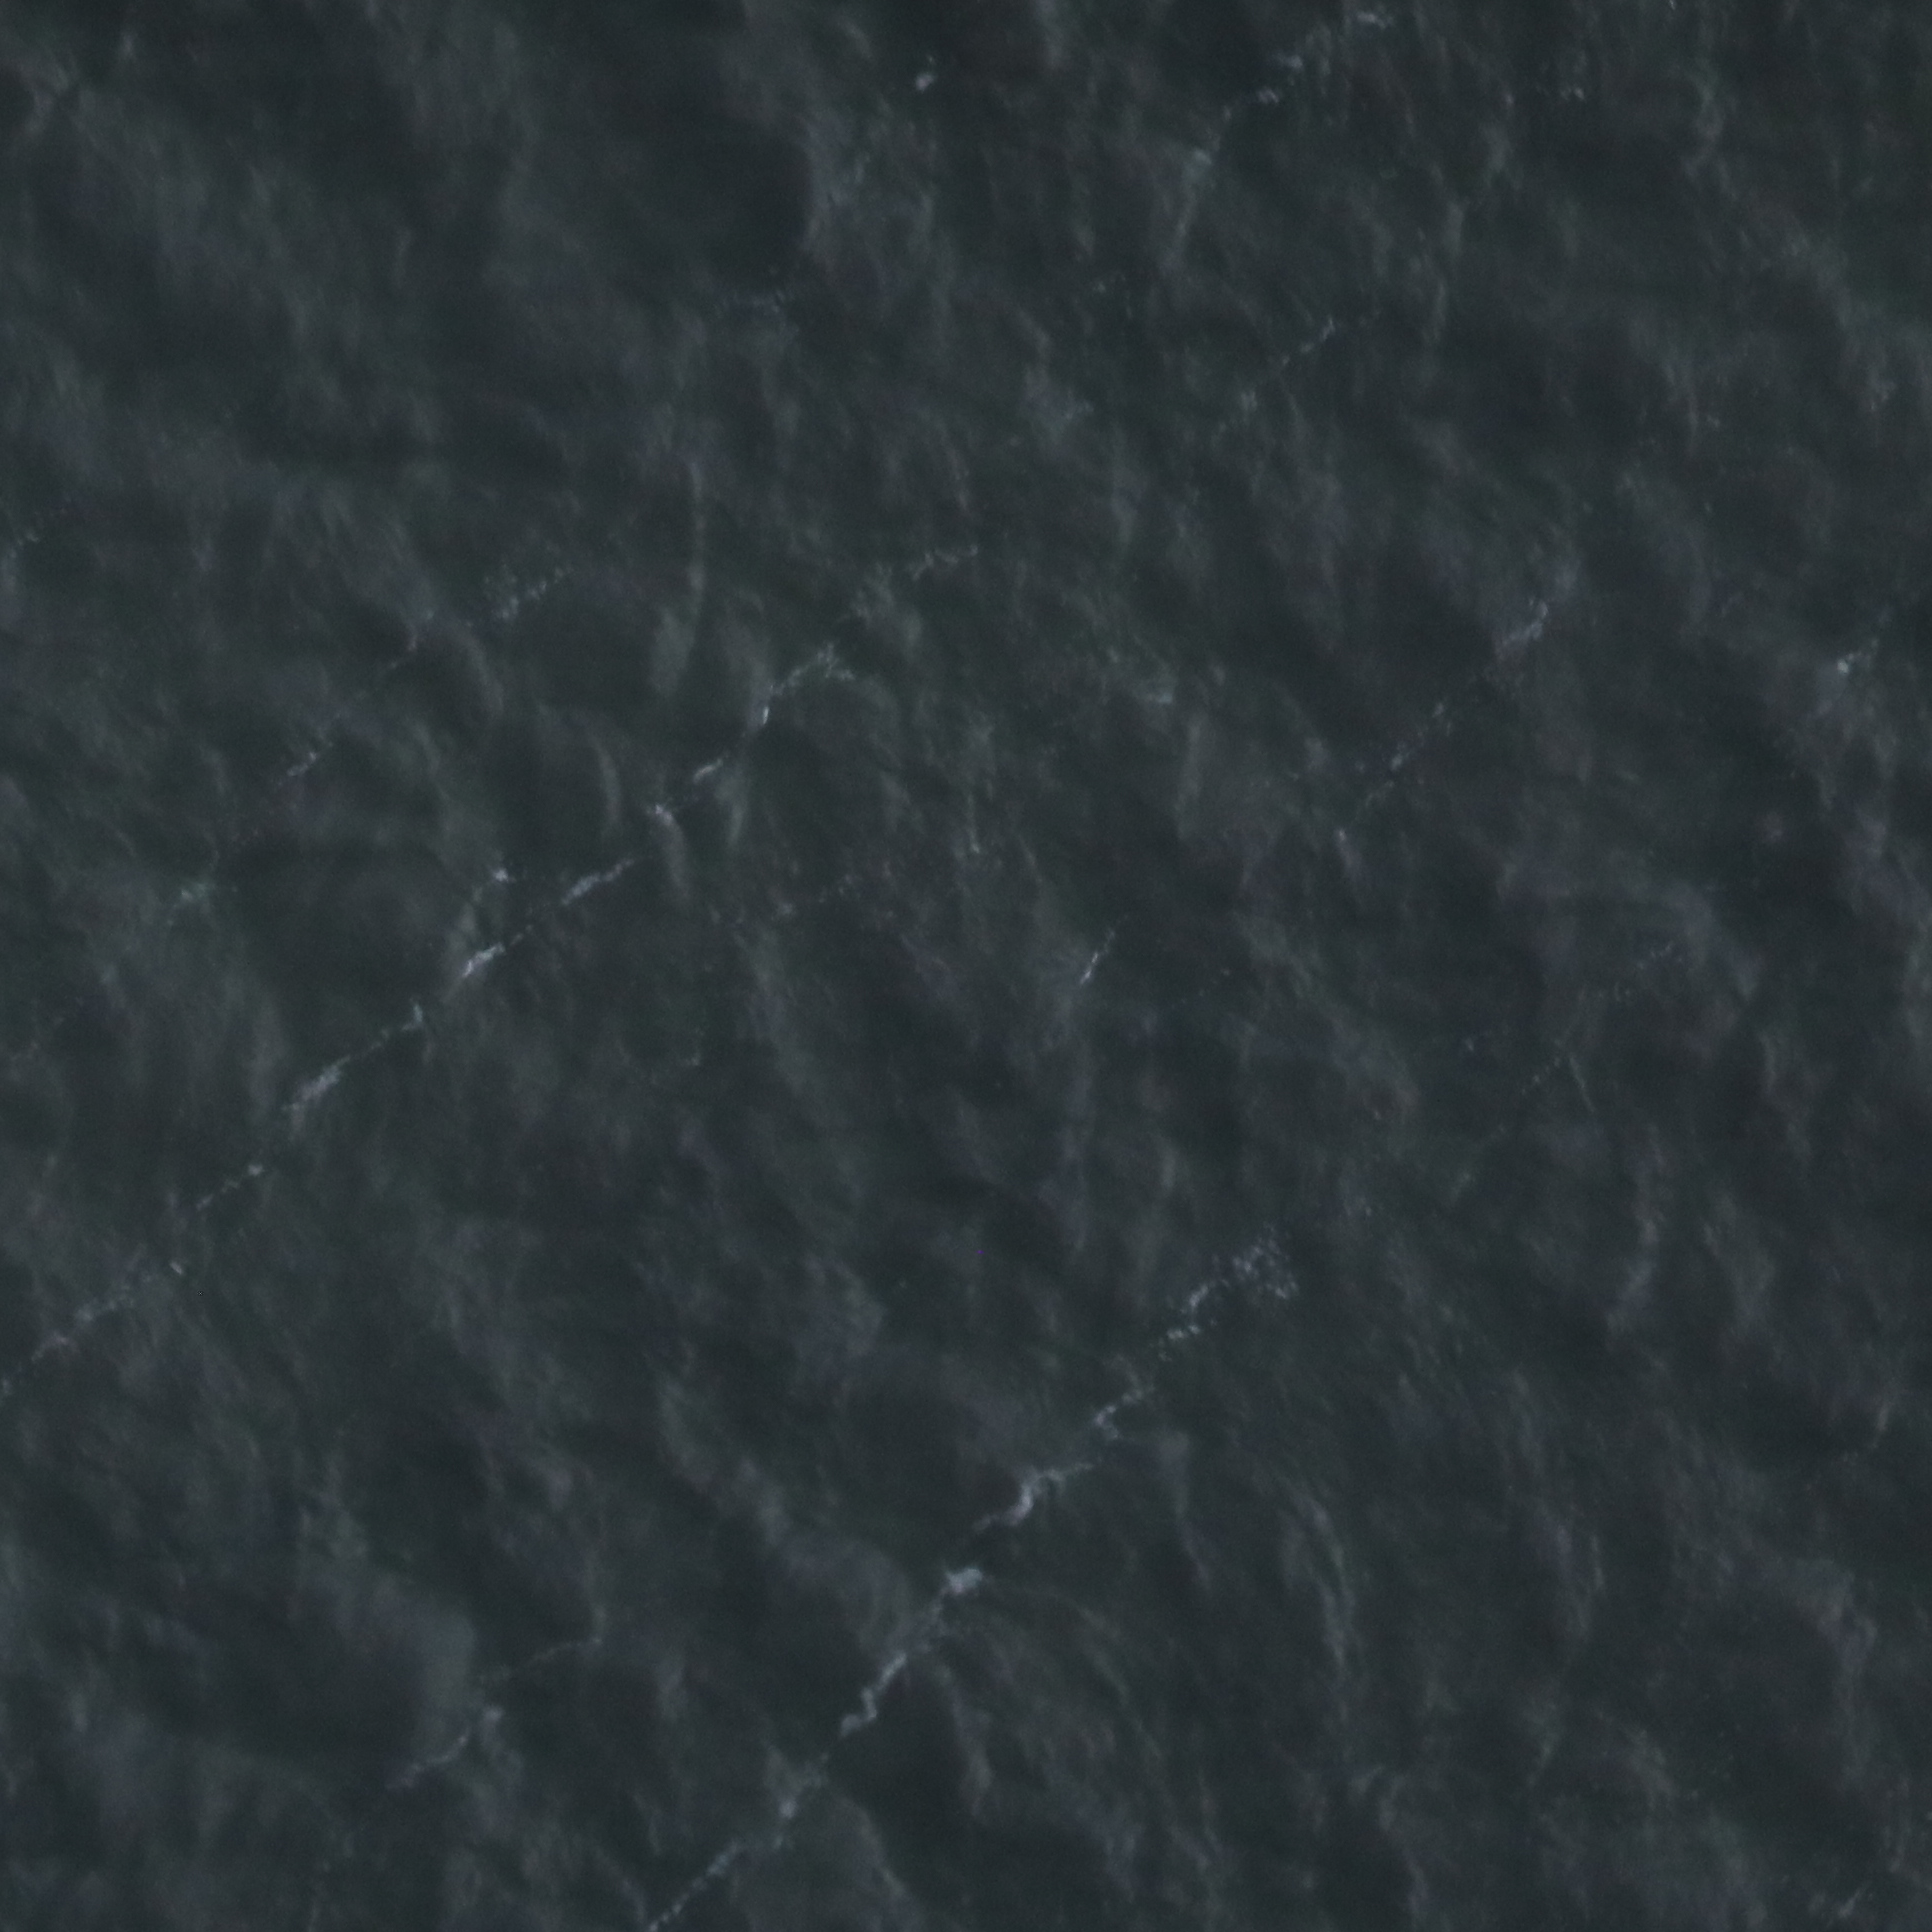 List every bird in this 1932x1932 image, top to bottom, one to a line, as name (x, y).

None